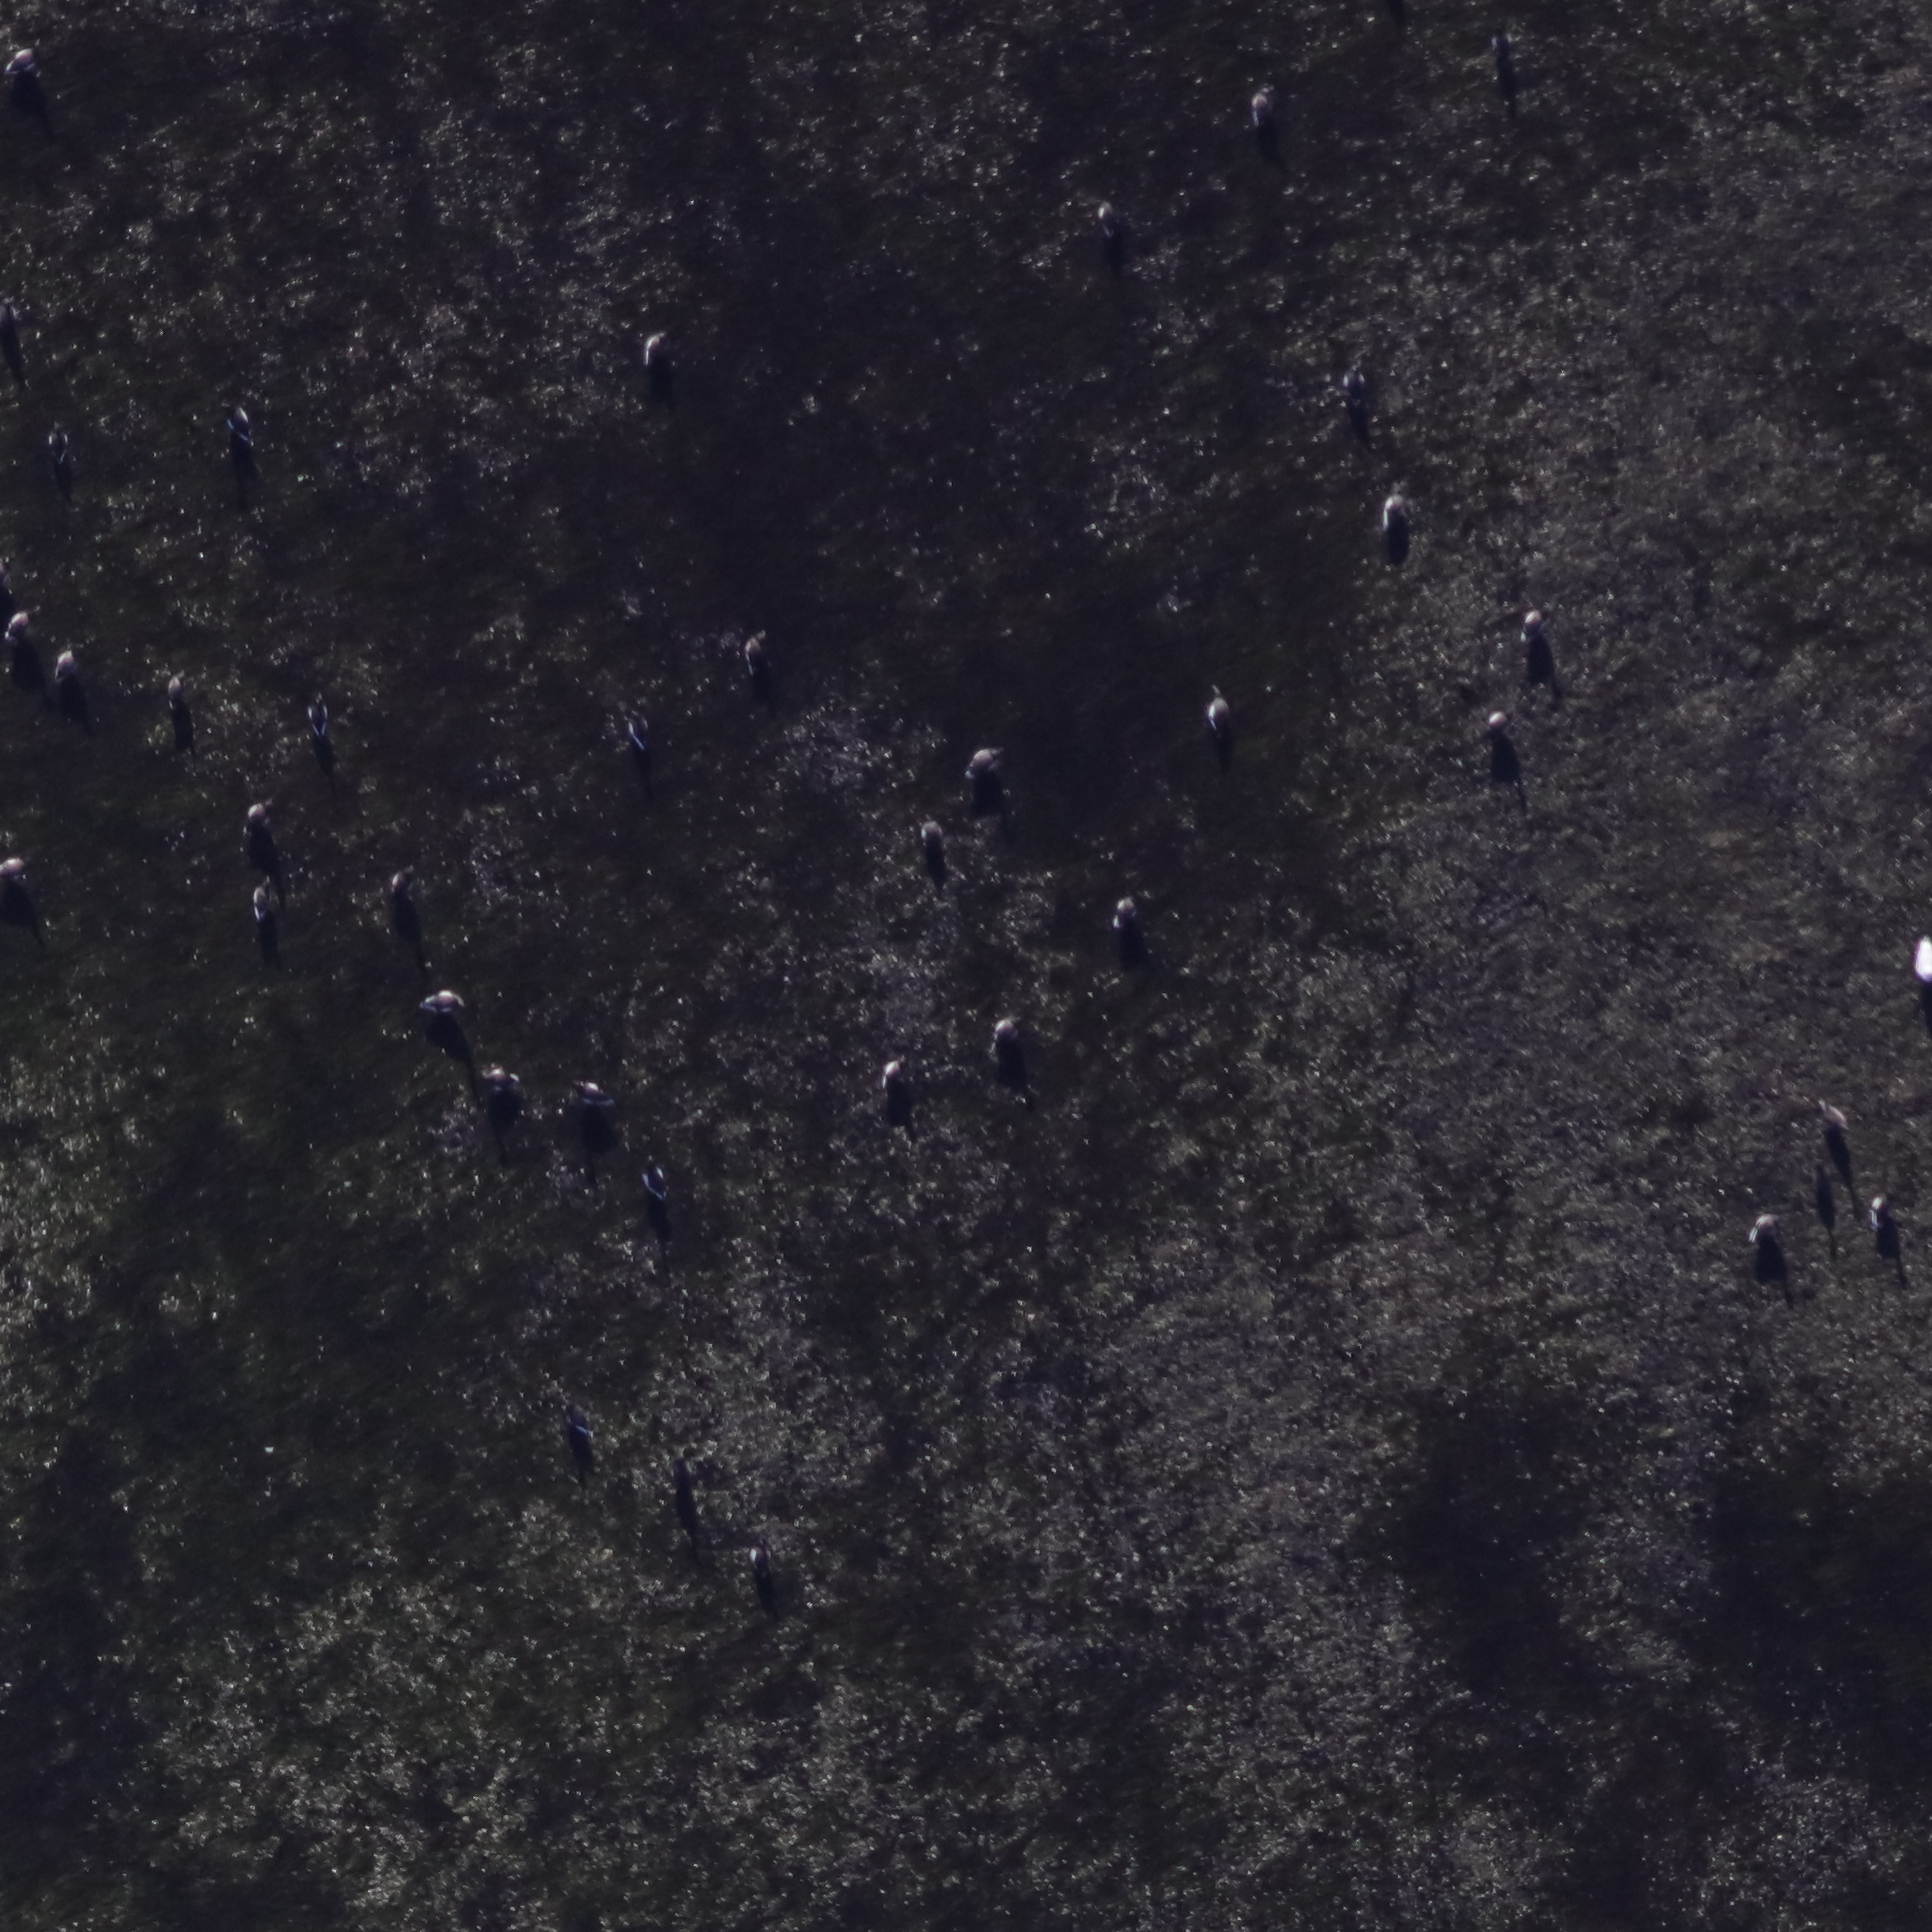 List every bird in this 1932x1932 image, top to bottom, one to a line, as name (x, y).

brant (31, 53)
brant (1263, 101)
brant (1103, 215)
brant (6, 312)
brant (651, 345)
brant (1355, 384)
brant (239, 421)
brant (62, 441)
brant (1399, 509)
brant (1536, 623)
brant (20, 626)
brant (751, 660)
brant (72, 665)
brant (175, 681)
brant (1221, 717)
brant (1493, 717)
brant (319, 719)
brant (637, 725)
brant (986, 758)
brant (253, 814)
brant (926, 836)
brant (11, 866)
brant (399, 880)
brant (263, 898)
brant (1121, 910)
gull (1928, 961)
brant (444, 1001)
brant (1008, 1033)
brant (893, 1071)
brant (496, 1077)
brant (593, 1092)
brant (1839, 1118)
brant (655, 1179)
brant (1875, 1207)
brant (1764, 1227)
brant (573, 1420)
brant (685, 1470)
brant (755, 1559)